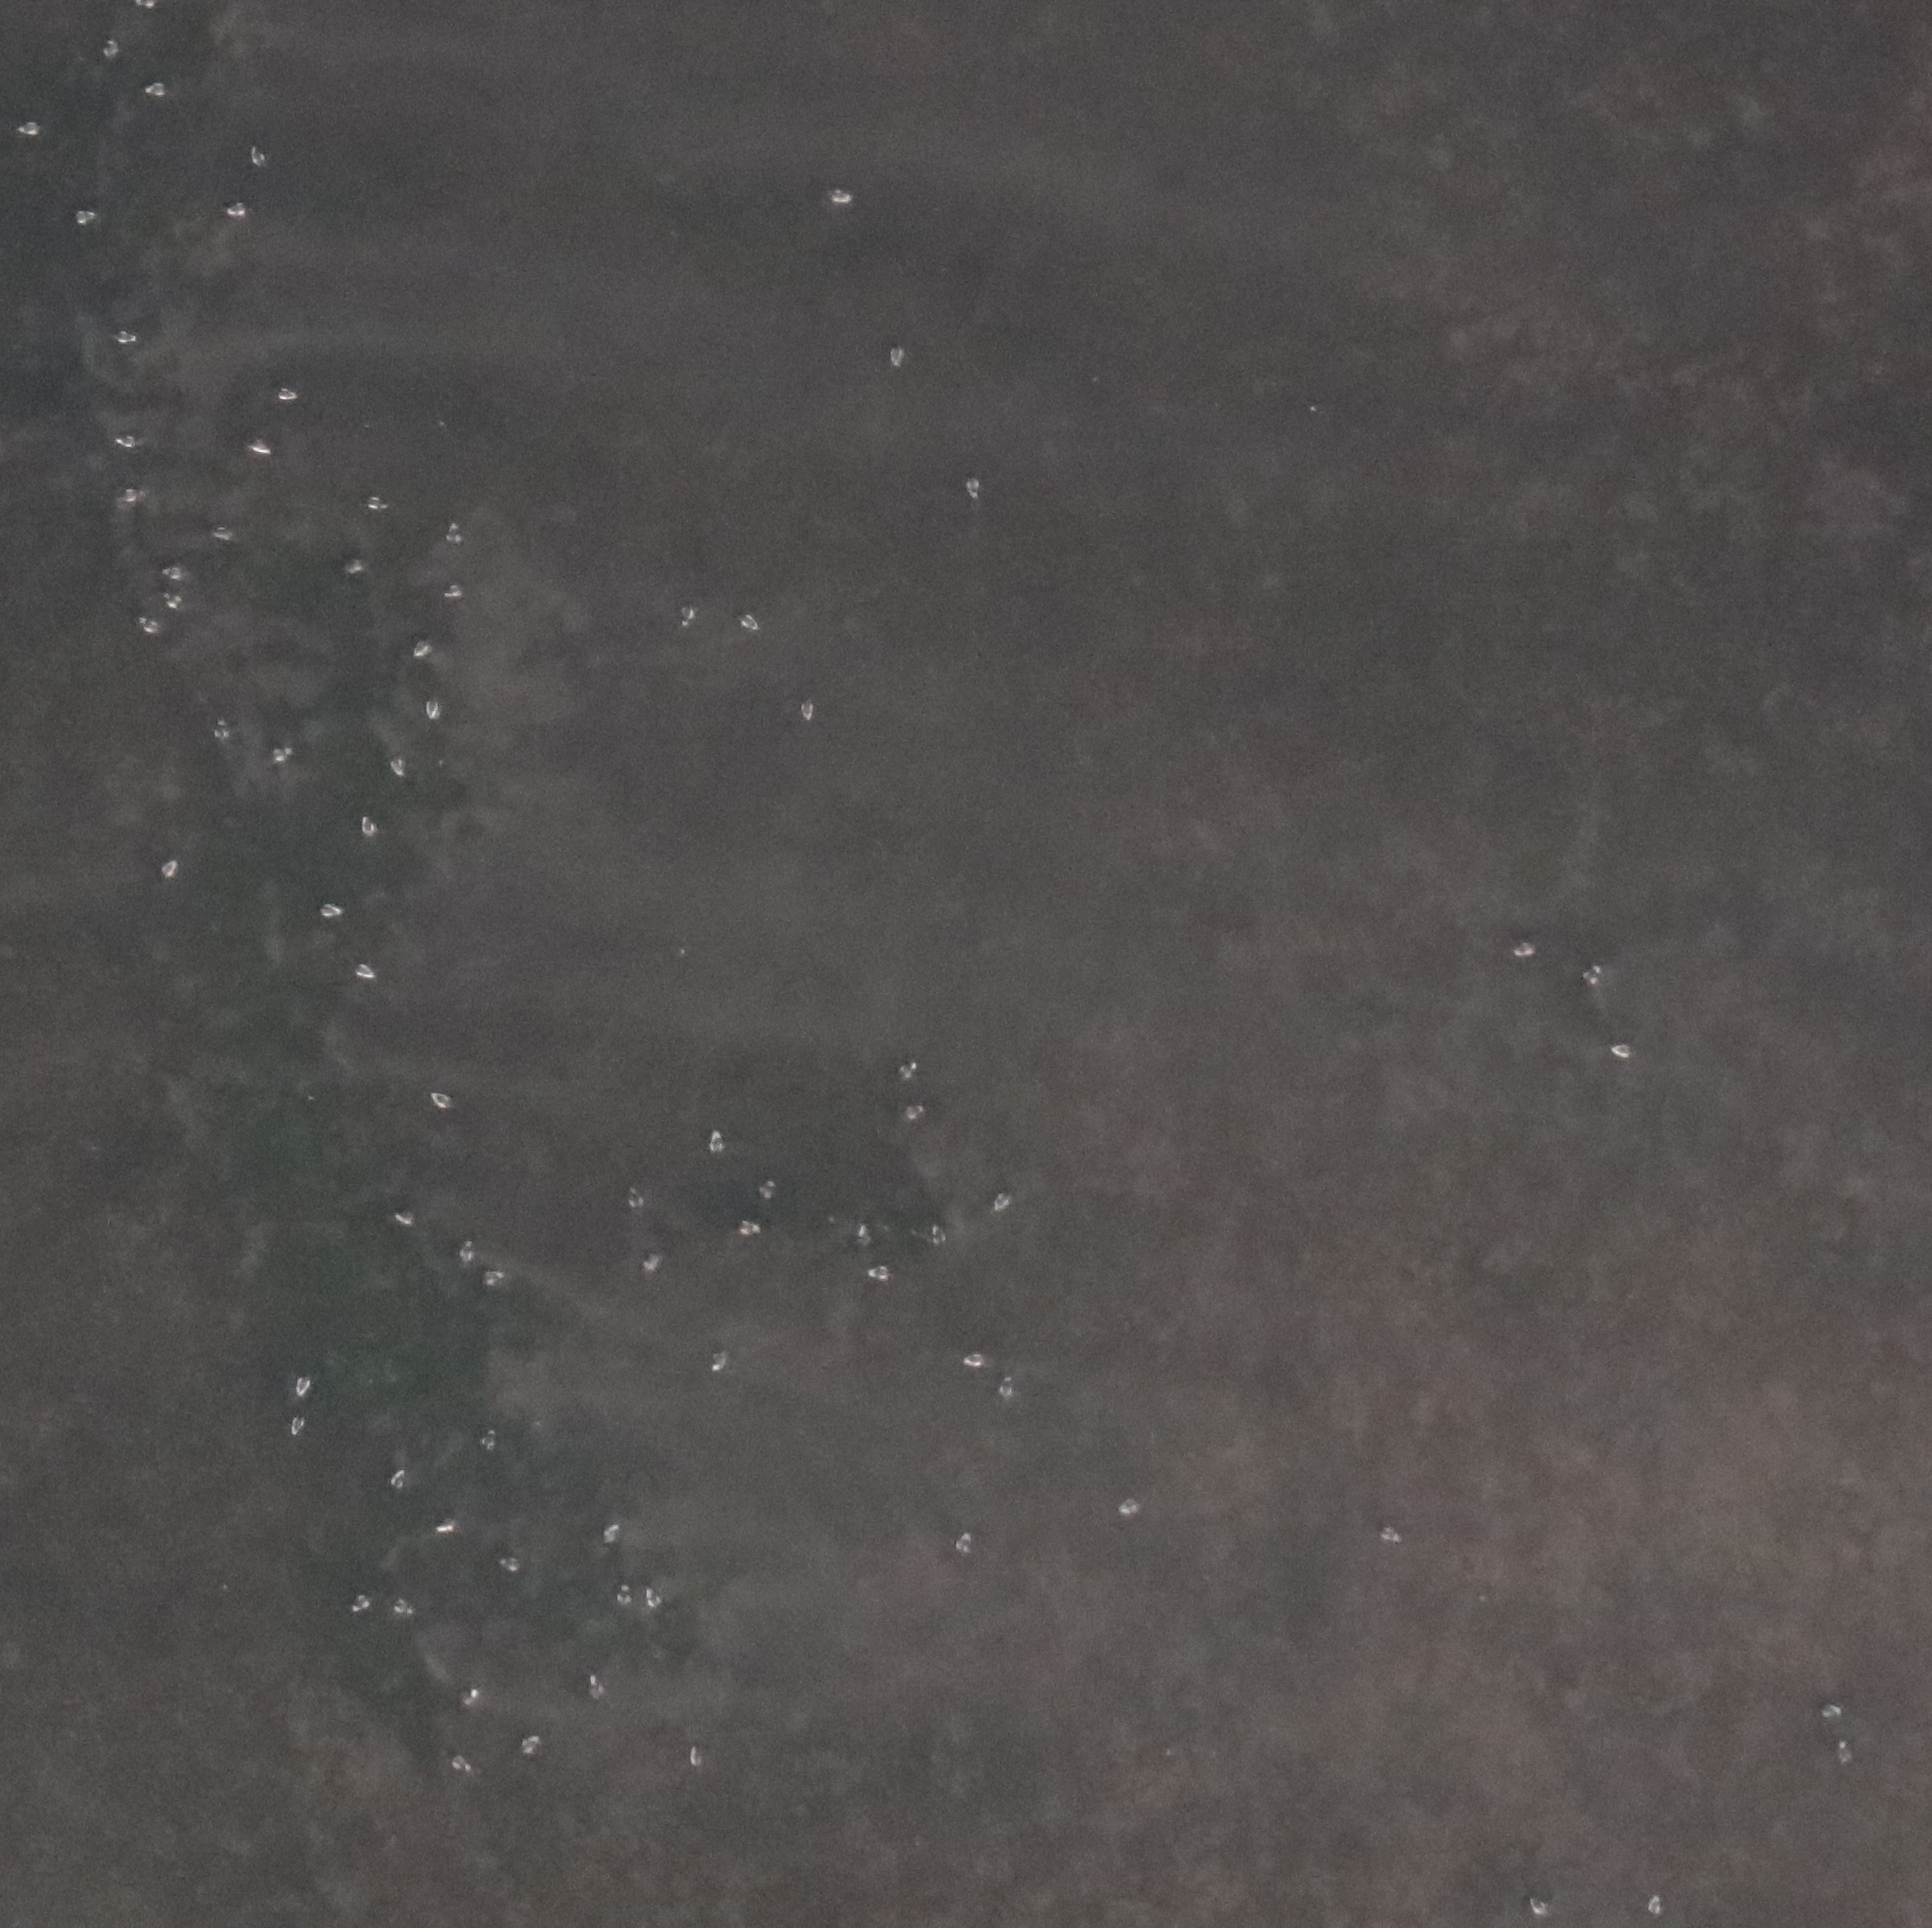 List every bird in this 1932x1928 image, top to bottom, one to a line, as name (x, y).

brant (147, 1)
brant (112, 45)
brant (157, 90)
brant (30, 129)
brant (259, 156)
brant (837, 197)
brant (238, 209)
brant (85, 217)
brant (126, 338)
brant (896, 355)
brant (287, 394)
brant (127, 441)
brant (260, 447)
brant (979, 483)
brant (129, 502)
brant (376, 503)
brant (224, 532)
brant (453, 534)
brant (349, 567)
brant (182, 569)
brant (453, 593)
brant (173, 606)
brant (686, 615)
brant (749, 622)
brant (150, 626)
brant (422, 648)
brant (434, 708)
brant (808, 709)
brant (218, 735)
brant (282, 756)
brant (397, 766)
brant (367, 826)
brant (167, 862)
brant (330, 911)
brant (1525, 949)
brant (1591, 976)
brant (367, 978)
brant (1622, 1050)
brant (906, 1070)
brant (443, 1100)
brant (914, 1112)
brant (715, 1145)
brant (767, 1192)
brant (635, 1199)
brant (1008, 1201)
brant (404, 1218)
brant (749, 1228)
brant (930, 1236)
brant (860, 1238)
brant (468, 1243)
brant (658, 1265)
brant (881, 1272)
brant (492, 1286)
brant (727, 1353)
brant (975, 1360)
brant (304, 1384)
brant (1008, 1388)
brant (301, 1419)
brant (489, 1439)
brant (394, 1474)
brant (1124, 1507)
brant (609, 1527)
brant (452, 1530)
brant (1390, 1535)
brant (960, 1546)
brant (508, 1564)
brant (643, 1594)
brant (623, 1596)
brant (361, 1603)
brant (399, 1605)
brant (597, 1678)
brant (469, 1692)
brant (1823, 1711)
brant (530, 1744)
brant (699, 1755)
brant (1845, 1756)
brant (466, 1762)
brant (1539, 1894)
brant (1654, 1904)